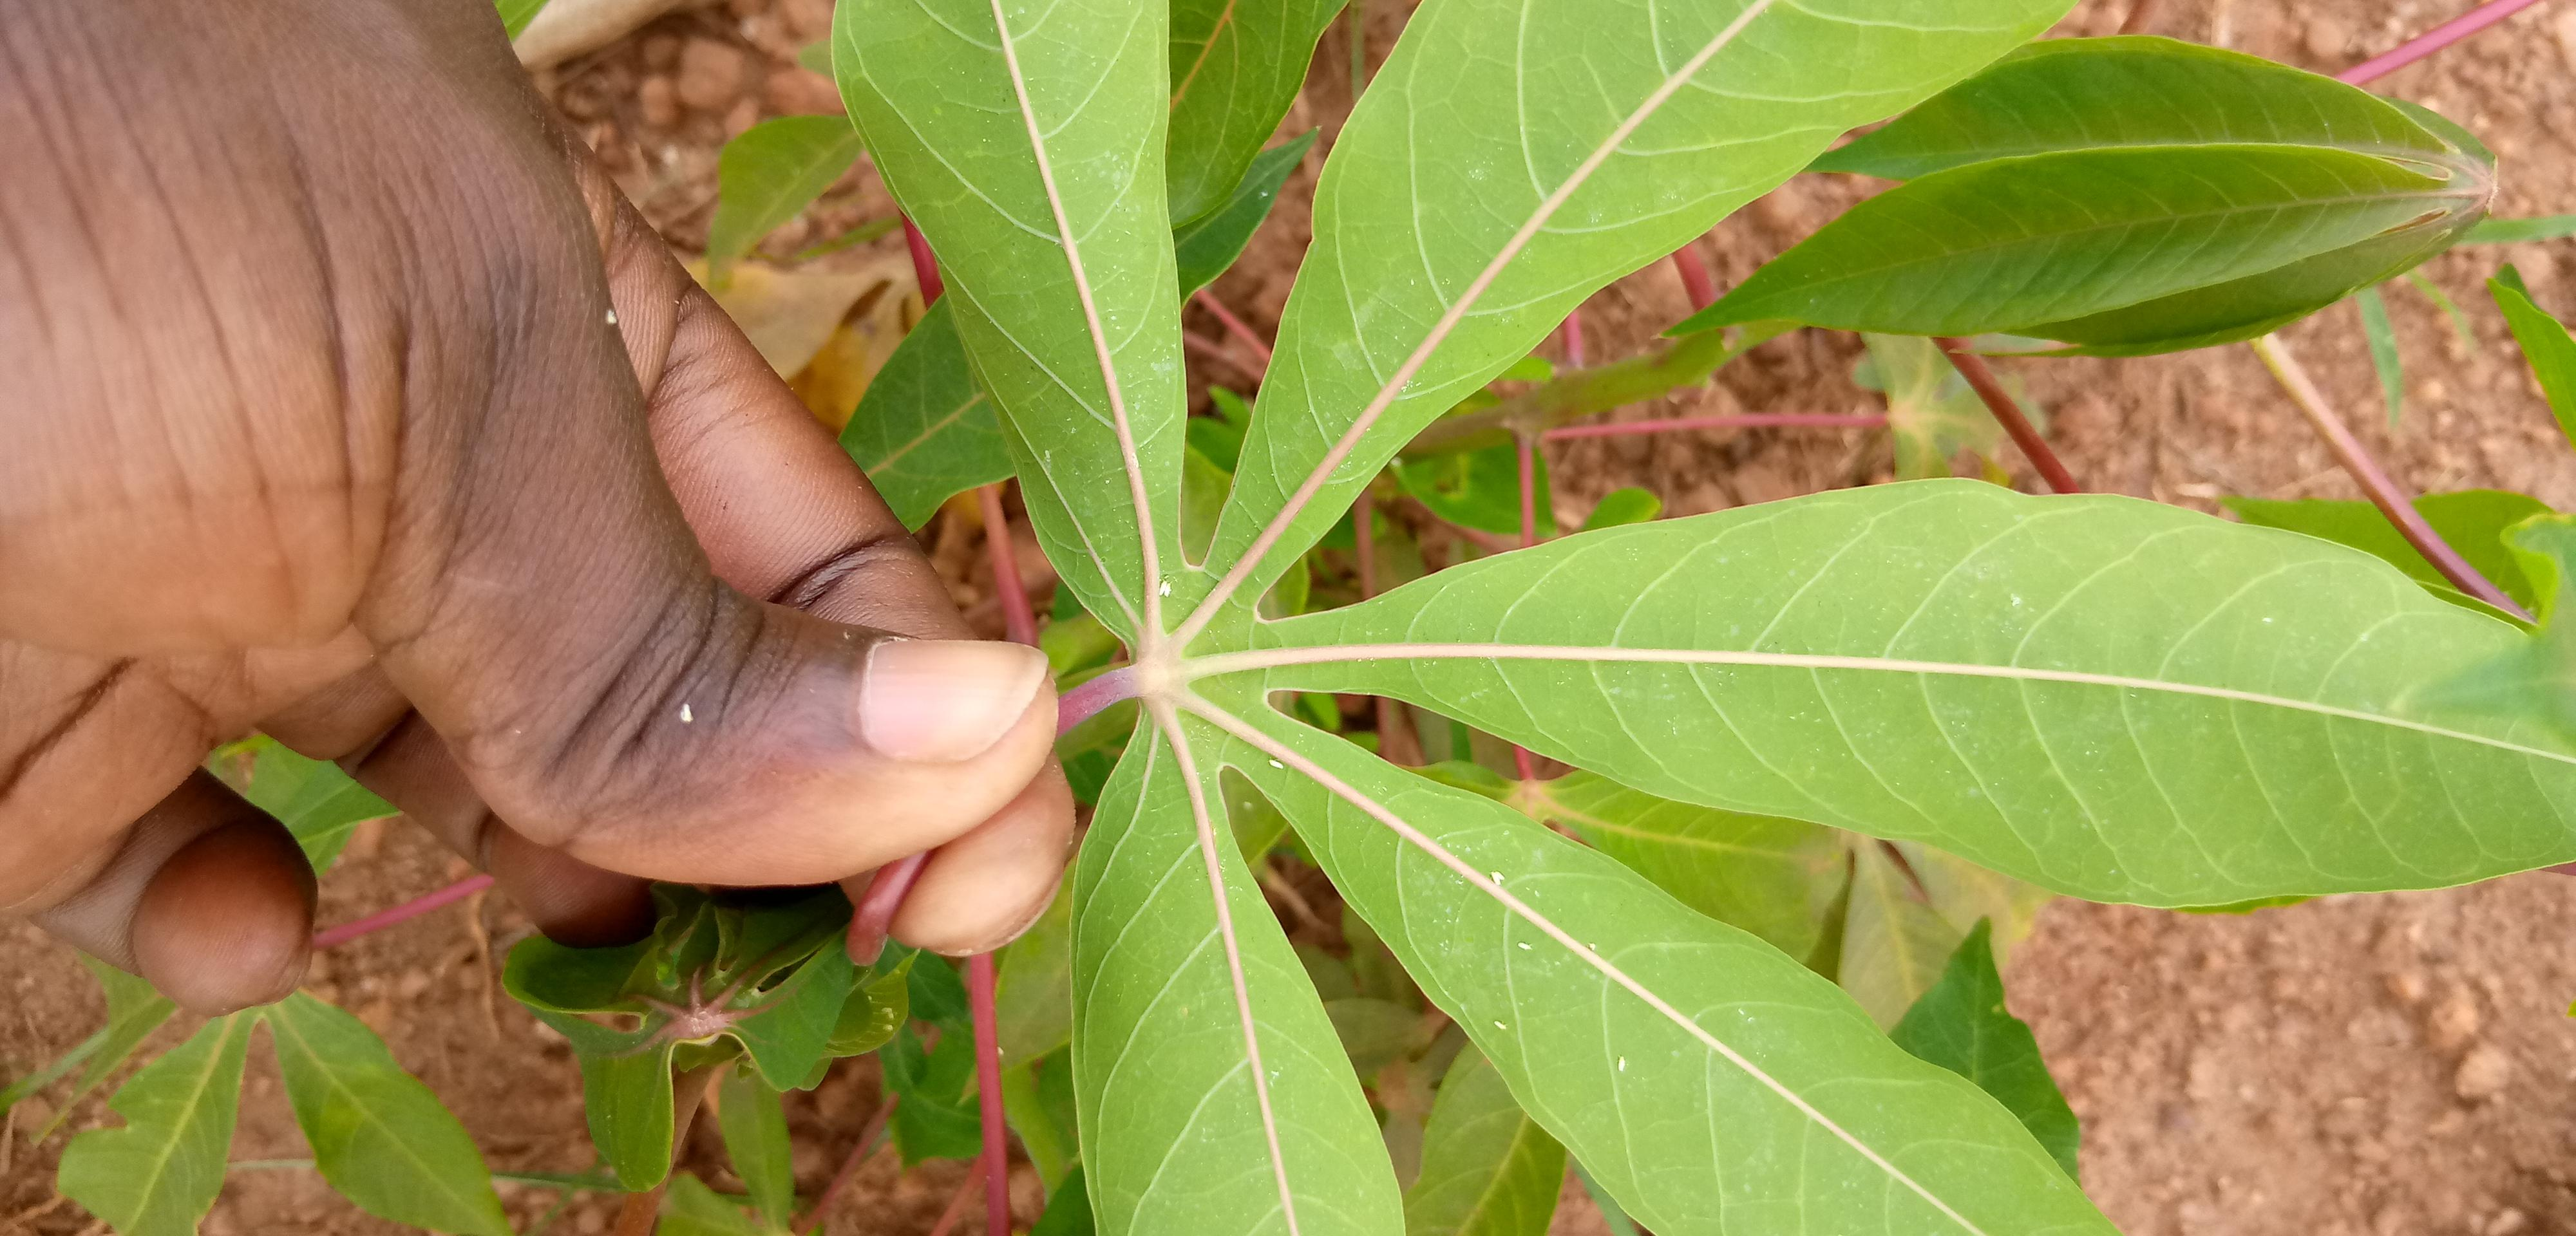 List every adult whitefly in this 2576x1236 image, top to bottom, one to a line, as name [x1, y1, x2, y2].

whitefly [1159, 579, 1168, 597]
whitefly [1164, 581, 1172, 598]
whitefly [1267, 758, 1287, 772]
whitefly [1494, 869, 1506, 881]
whitefly [1491, 870, 1502, 886]
whitefly [1517, 941, 1535, 951]
whitefly [1492, 1018, 1508, 1030]
whitefly [1616, 1053, 1628, 1074]